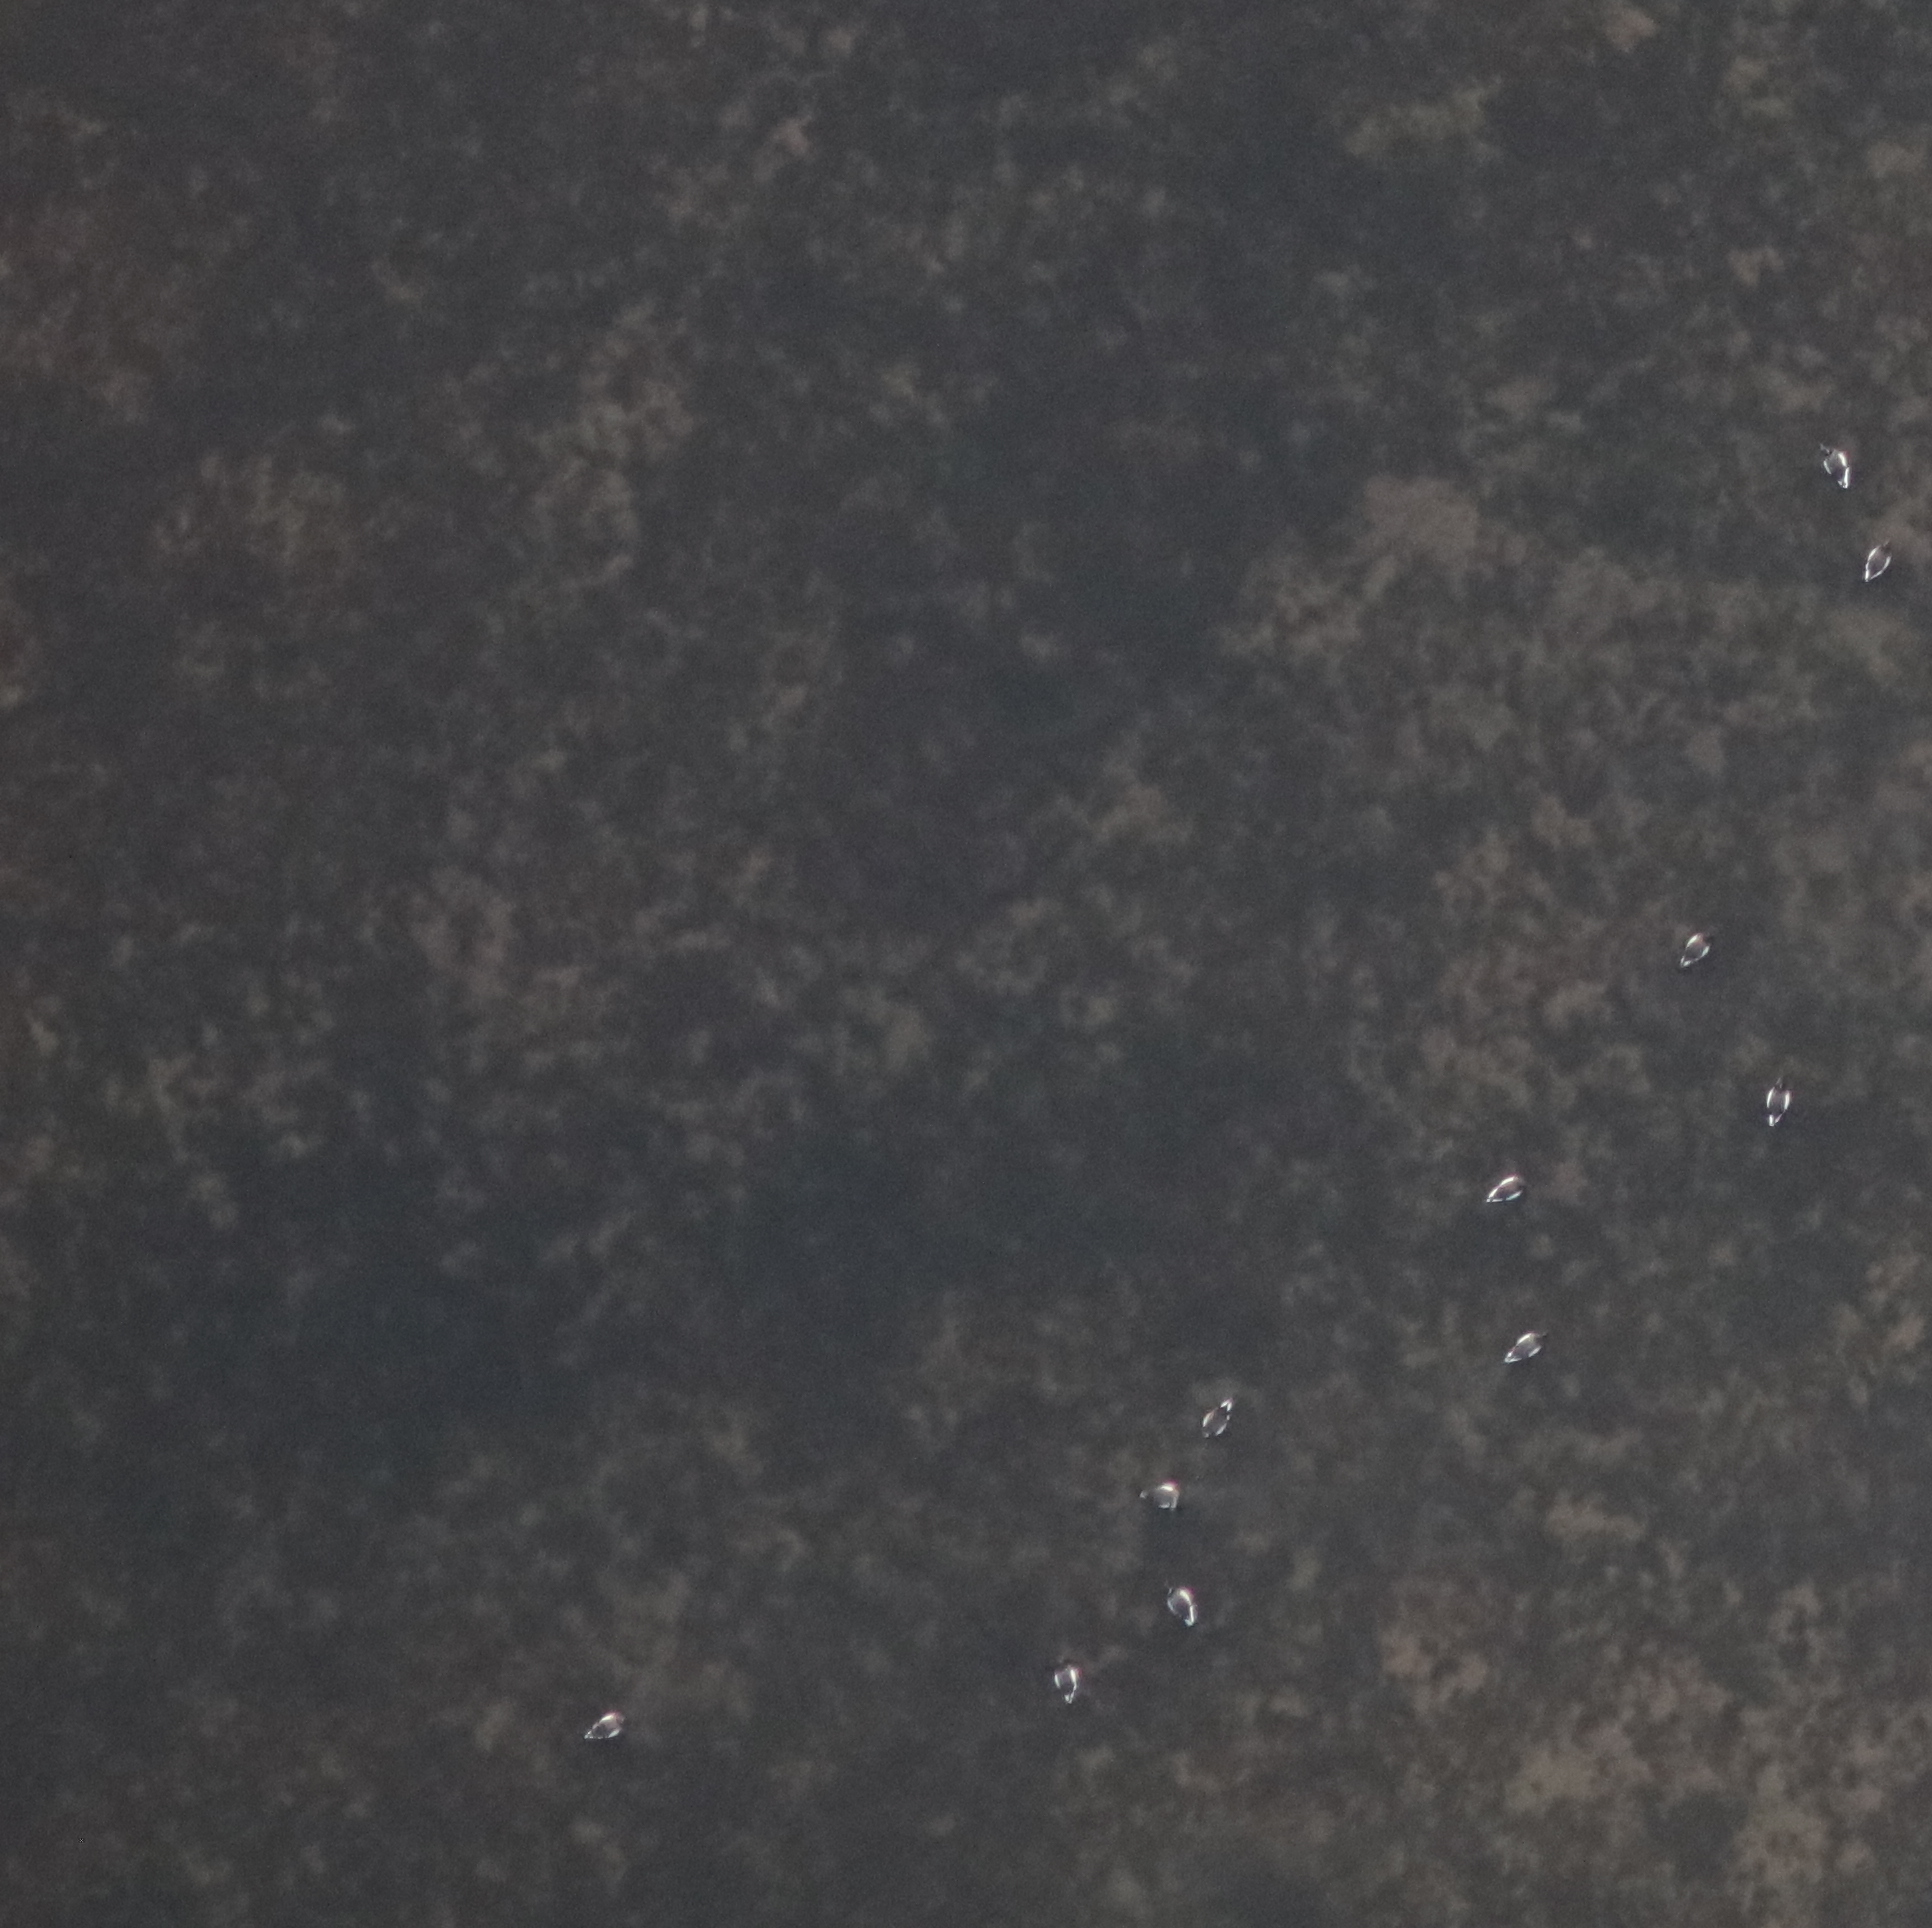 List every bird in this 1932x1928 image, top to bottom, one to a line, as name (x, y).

brant (1836, 462)
brant (1878, 561)
brant (1695, 949)
brant (1778, 1101)
brant (1508, 1188)
brant (1526, 1347)
brant (1216, 1419)
brant (1164, 1494)
brant (1182, 1603)
brant (1068, 1679)
brant (609, 1726)